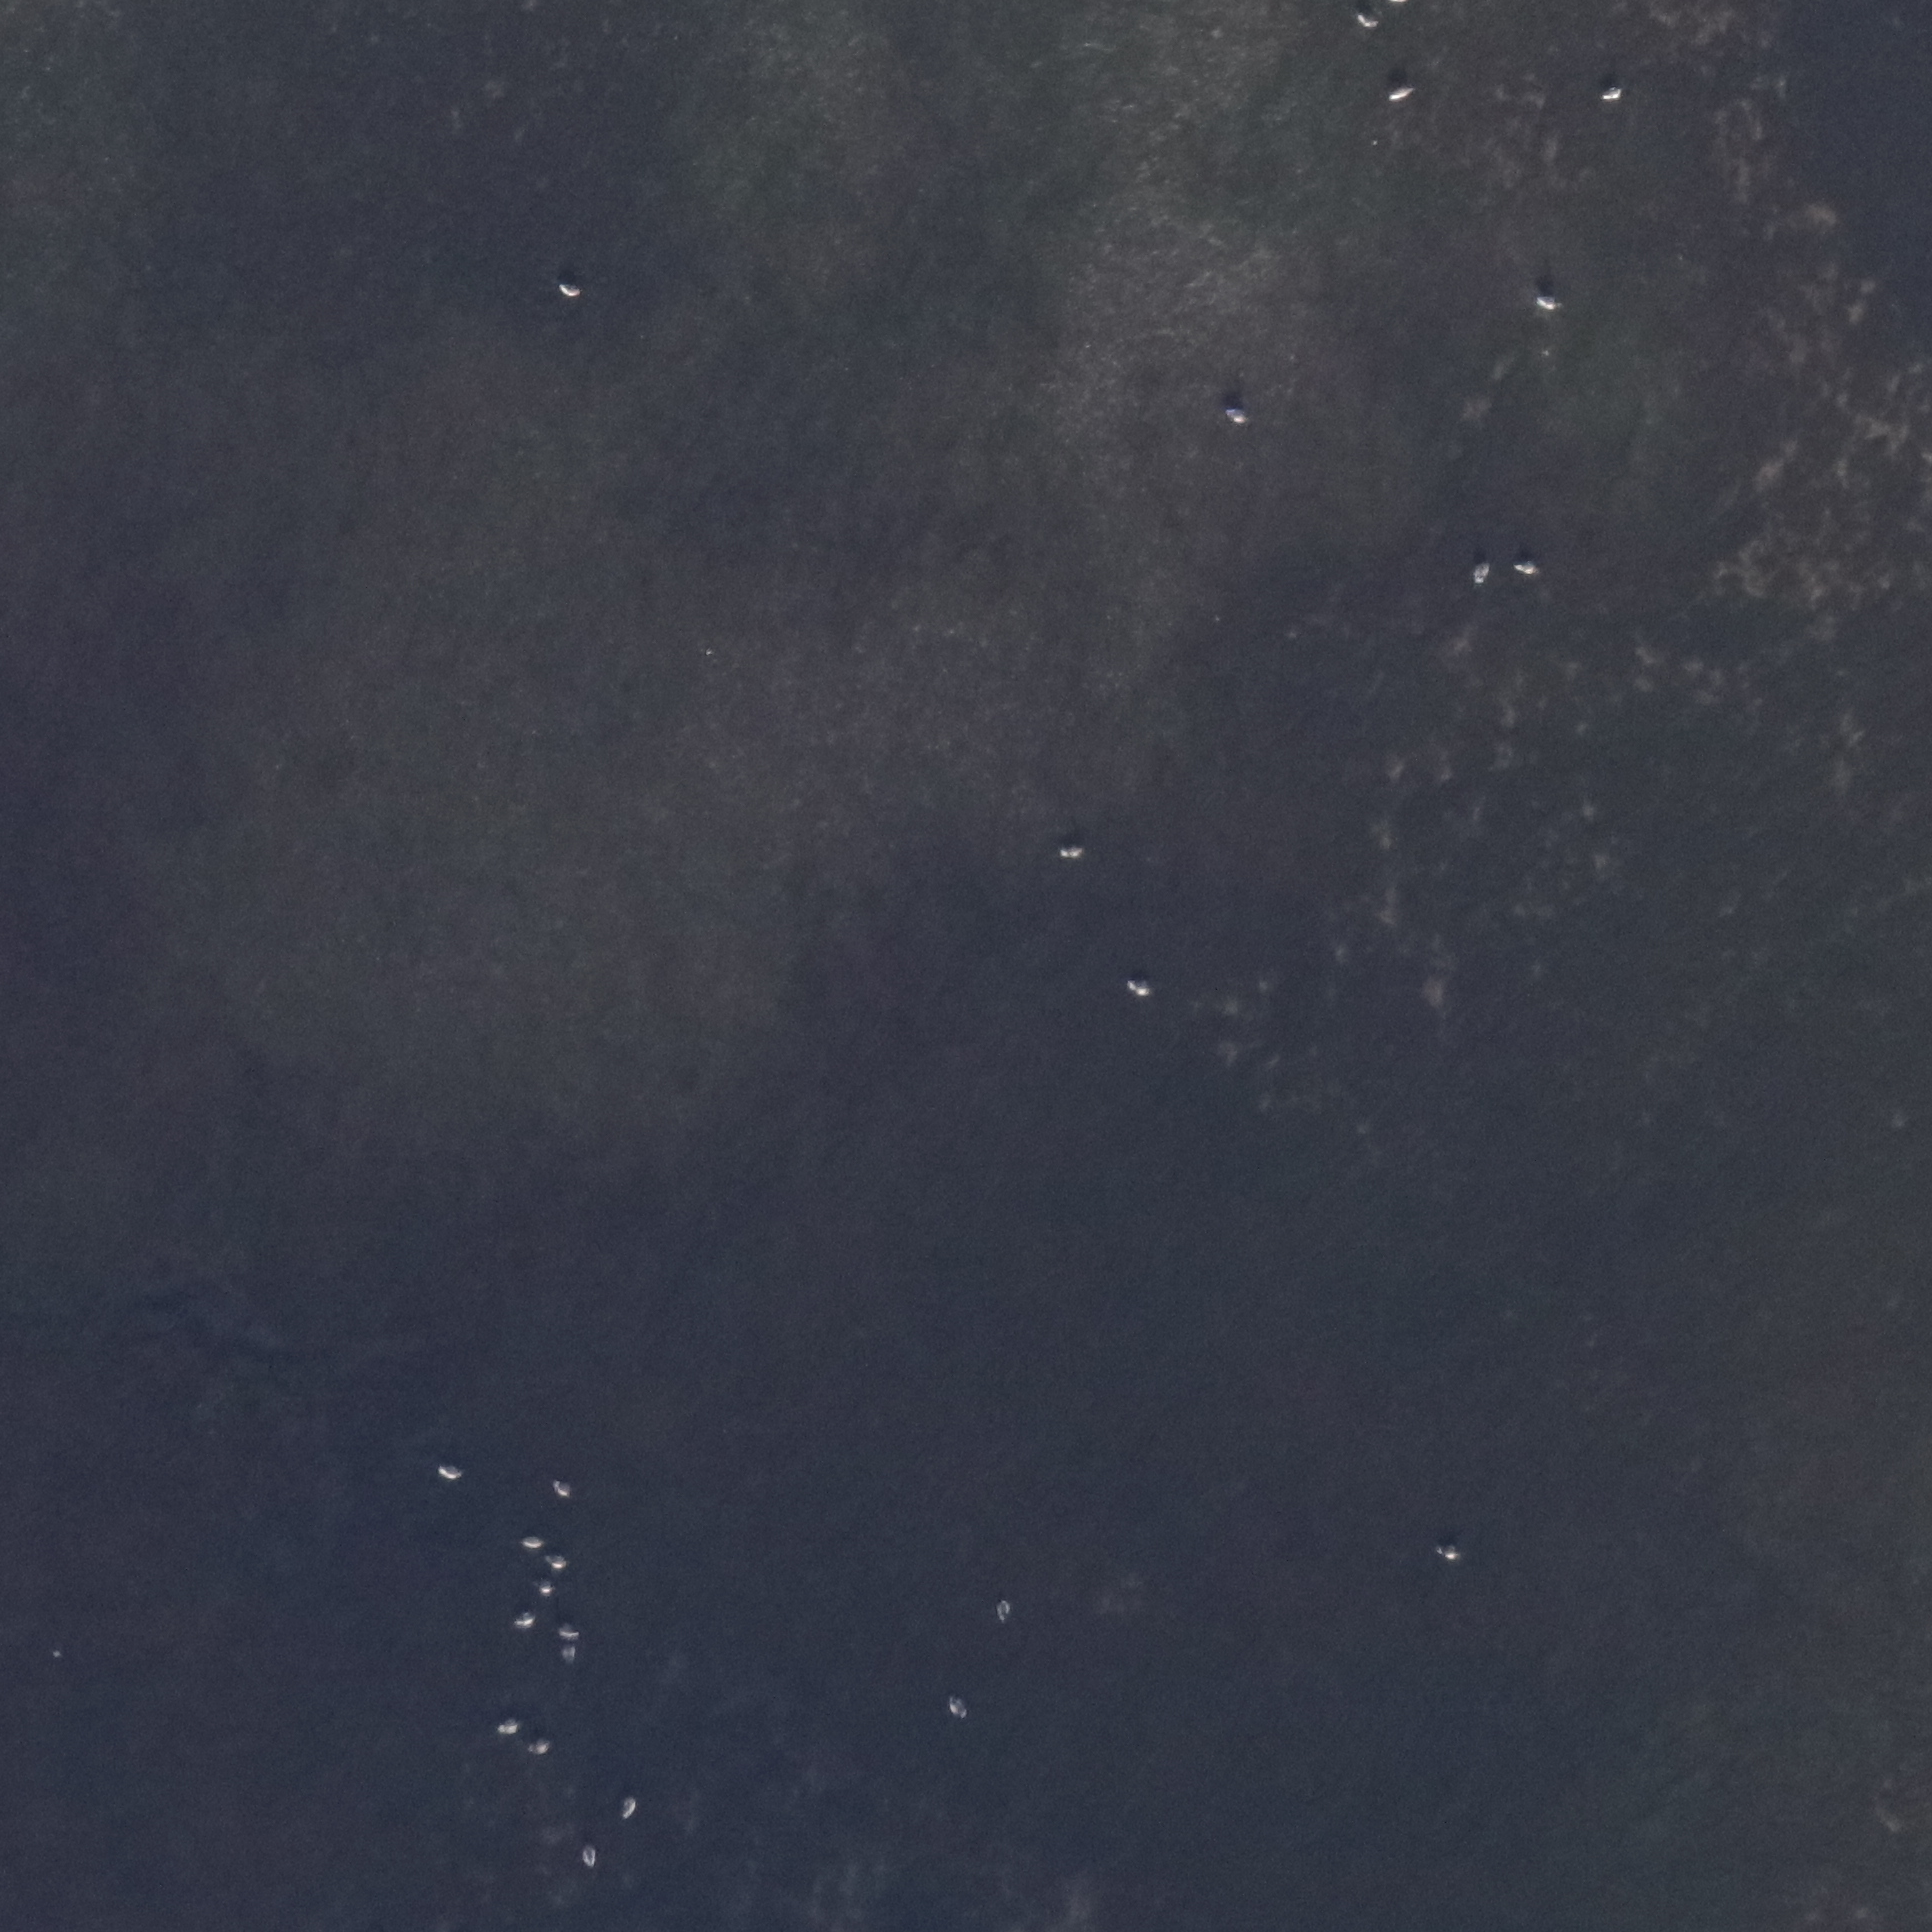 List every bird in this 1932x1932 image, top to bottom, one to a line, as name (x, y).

brant (1401, 4)
brant (1365, 18)
brant (1402, 88)
brant (1615, 95)
brant (570, 293)
brant (1553, 311)
brant (1246, 415)
brant (1536, 568)
brant (1483, 575)
brant (1069, 859)
brant (1150, 989)
brant (453, 1469)
brant (564, 1488)
brant (533, 1541)
brant (1451, 1559)
brant (561, 1562)
brant (542, 1587)
brant (1004, 1611)
brant (530, 1615)
brant (578, 1635)
brant (571, 1656)
brant (956, 1706)
brant (509, 1727)
brant (540, 1747)
brant (630, 1808)
brant (593, 1855)